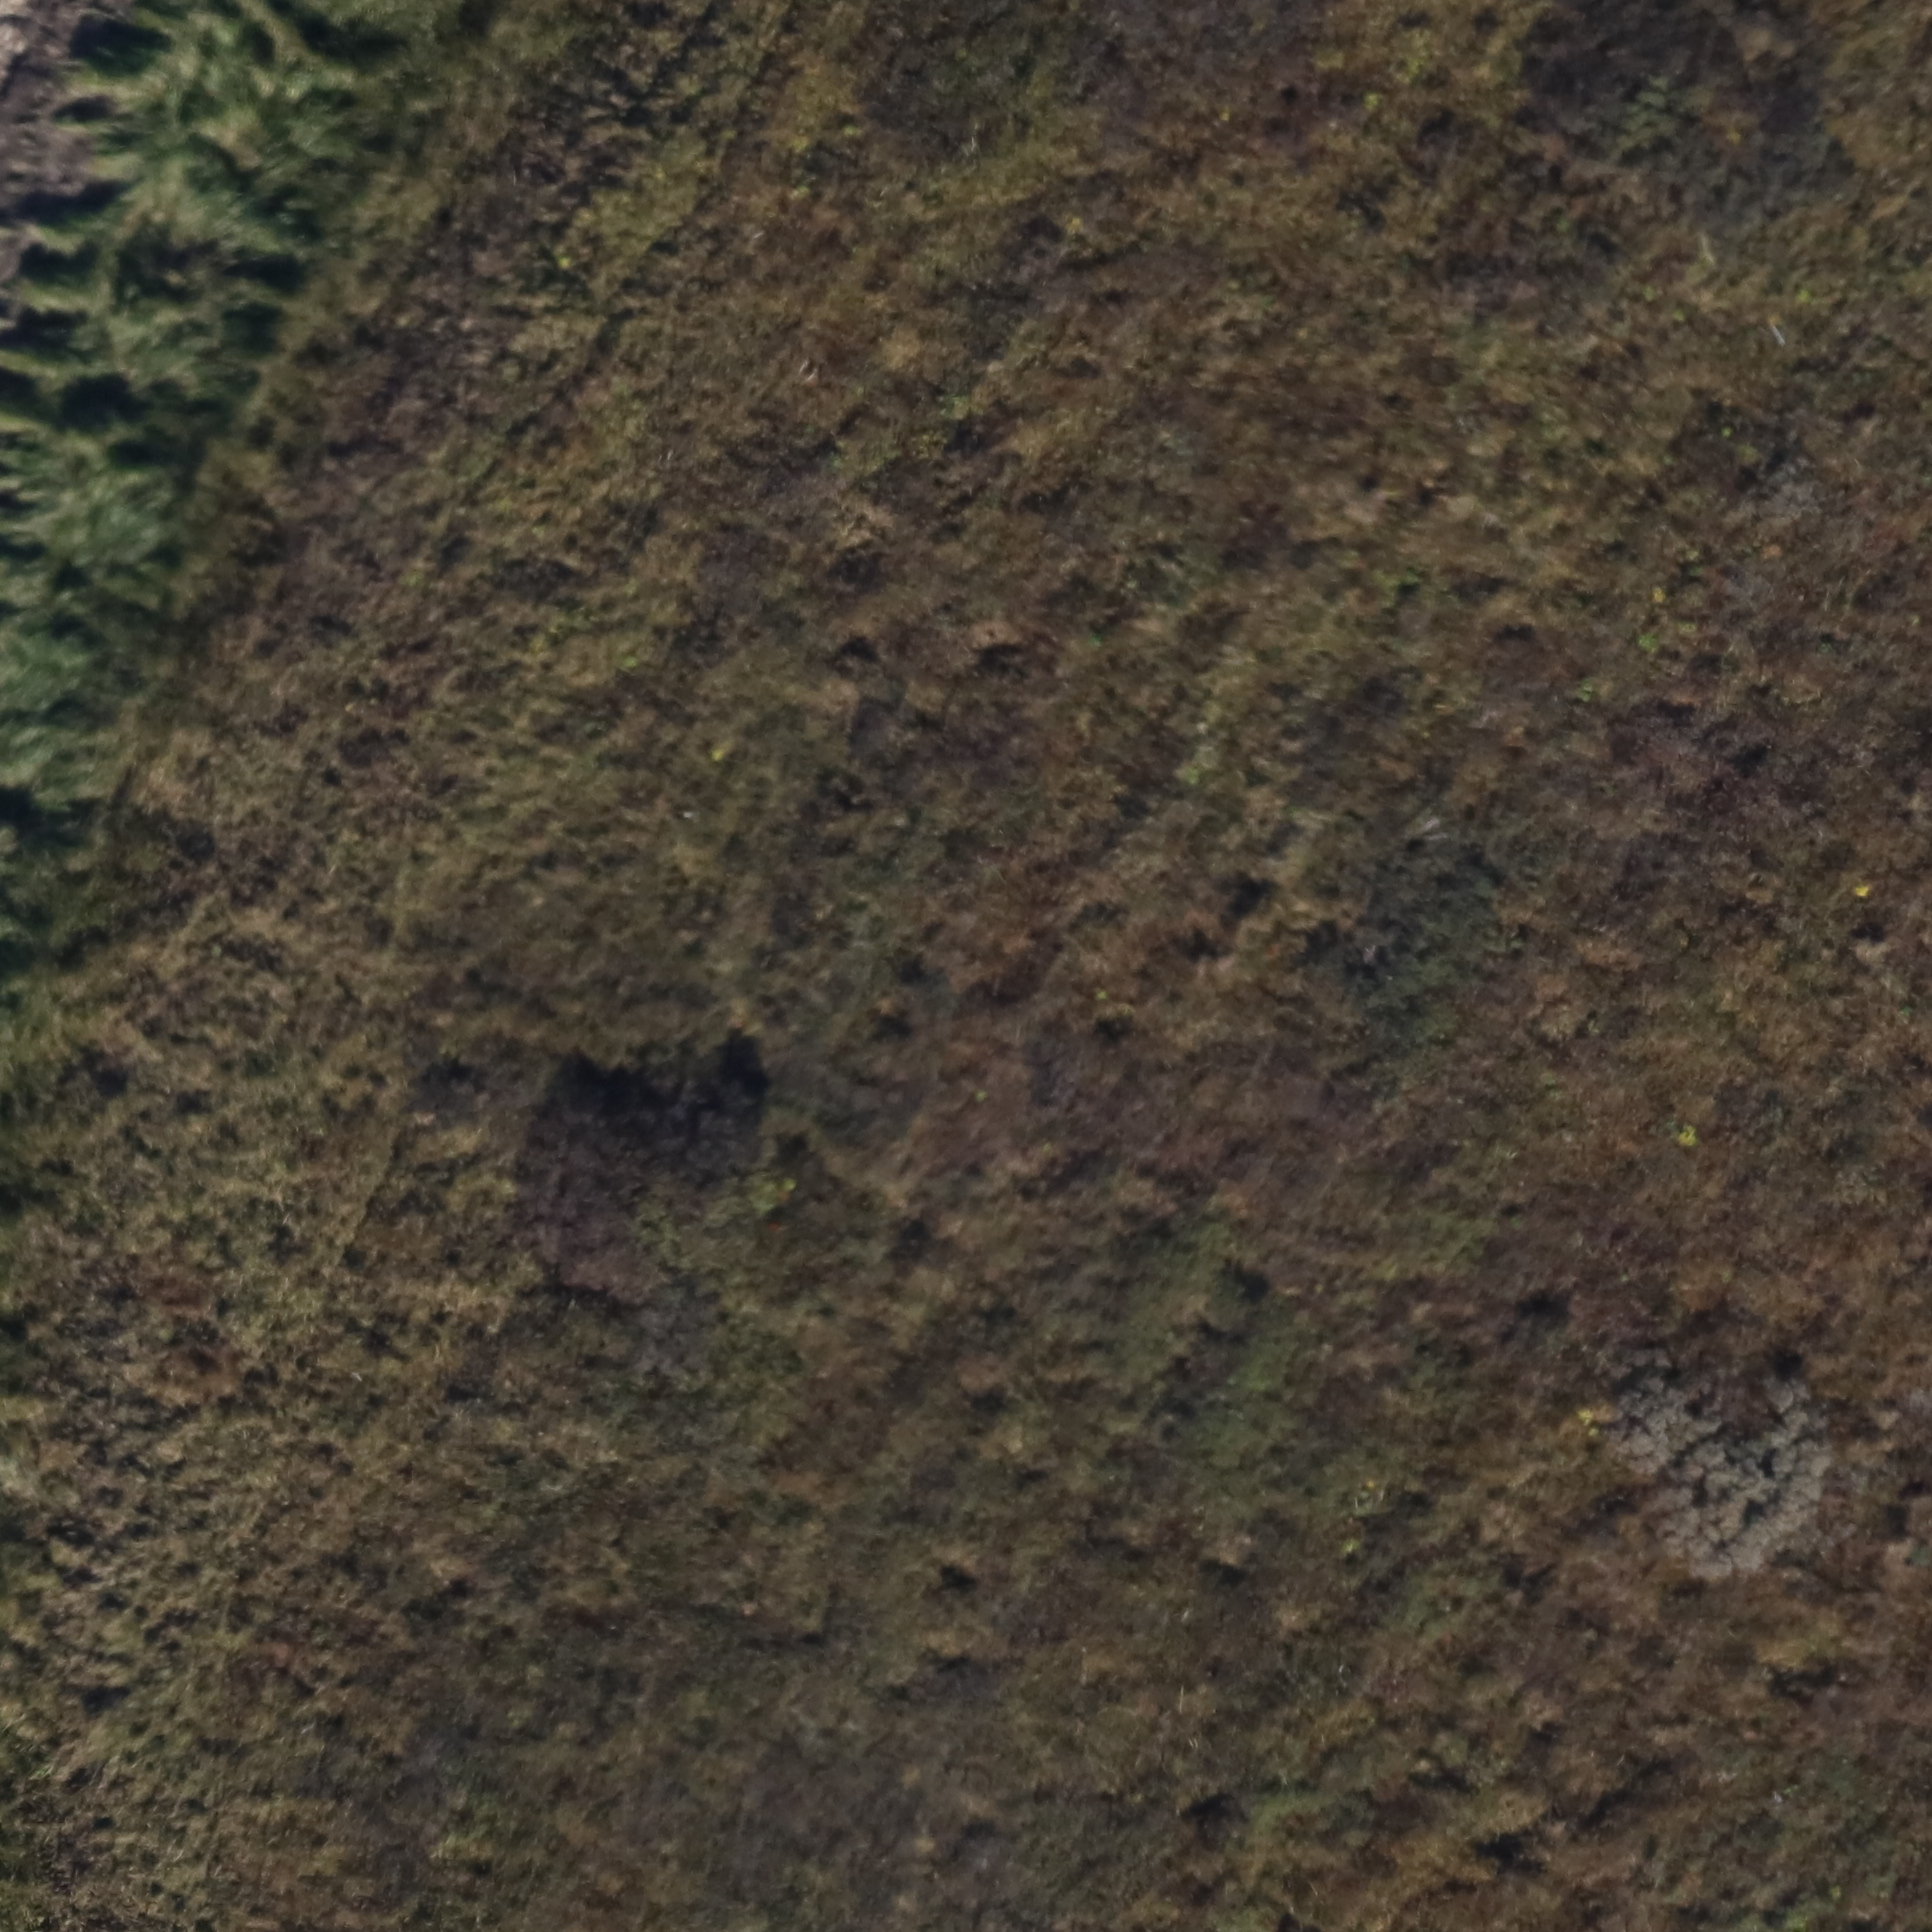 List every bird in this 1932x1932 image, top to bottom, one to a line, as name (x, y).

None